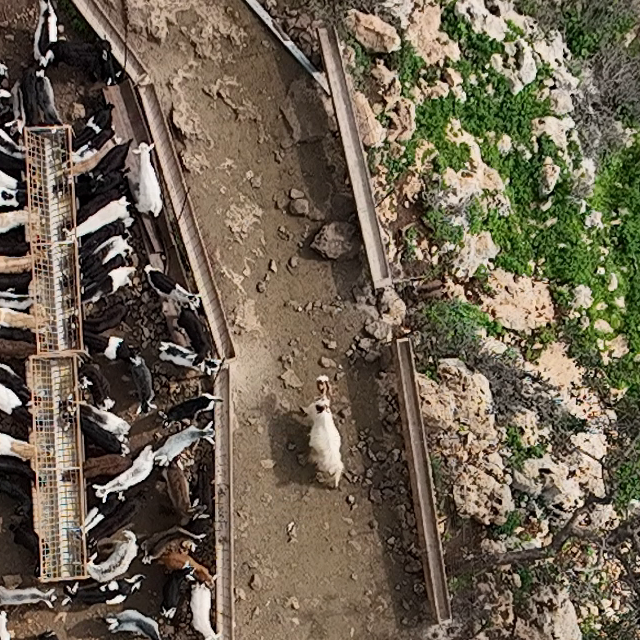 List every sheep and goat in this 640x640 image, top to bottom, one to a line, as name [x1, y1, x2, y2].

goat [33, 3, 56, 66]
goat [0, 20, 7, 86]
goat [39, 40, 112, 68]
goat [22, 69, 36, 124]
goat [34, 70, 60, 125]
goat [11, 81, 26, 134]
goat [0, 87, 6, 111]
goat [0, 104, 10, 135]
goat [61, 104, 114, 149]
goat [0, 122, 36, 159]
goat [60, 128, 114, 165]
goat [65, 134, 120, 175]
goat [63, 138, 132, 184]
goat [0, 141, 36, 174]
goat [133, 141, 163, 216]
goat [0, 165, 37, 190]
goat [58, 168, 126, 194]
goat [0, 182, 43, 207]
goat [60, 184, 125, 229]
goat [62, 197, 129, 239]
goat [0, 207, 43, 242]
goat [65, 218, 133, 265]
goat [63, 233, 134, 286]
goat [0, 249, 47, 273]
goat [0, 265, 45, 288]
goat [145, 265, 200, 308]
goat [67, 267, 136, 308]
goat [0, 288, 41, 308]
goat [68, 304, 127, 330]
goat [0, 305, 54, 327]
goat [176, 309, 210, 366]
goat [0, 324, 45, 341]
goat [69, 329, 136, 362]
goat [0, 338, 53, 358]
goat [159, 341, 221, 375]
goat [130, 357, 157, 414]
goat [0, 359, 44, 407]
goat [77, 363, 115, 410]
goat [302, 374, 344, 488]
goat [0, 379, 47, 430]
goat [160, 394, 222, 425]
goat [61, 397, 131, 437]
goat [61, 415, 124, 452]
goat [154, 423, 216, 465]
goat [0, 431, 53, 459]
goat [92, 445, 153, 502]
goat [63, 453, 133, 481]
goat [0, 456, 45, 487]
goat [165, 460, 209, 519]
goat [0, 473, 34, 515]
goat [83, 489, 154, 548]
goat [12, 526, 49, 575]
goat [81, 529, 138, 583]
goat [142, 531, 206, 562]
goat [161, 554, 216, 589]
goat [160, 564, 196, 618]
goat [62, 575, 143, 608]
goat [0, 582, 57, 607]
goat [189, 584, 221, 639]
goat [107, 609, 169, 639]
goat [0, 611, 17, 639]
goat [37, 632, 58, 639]